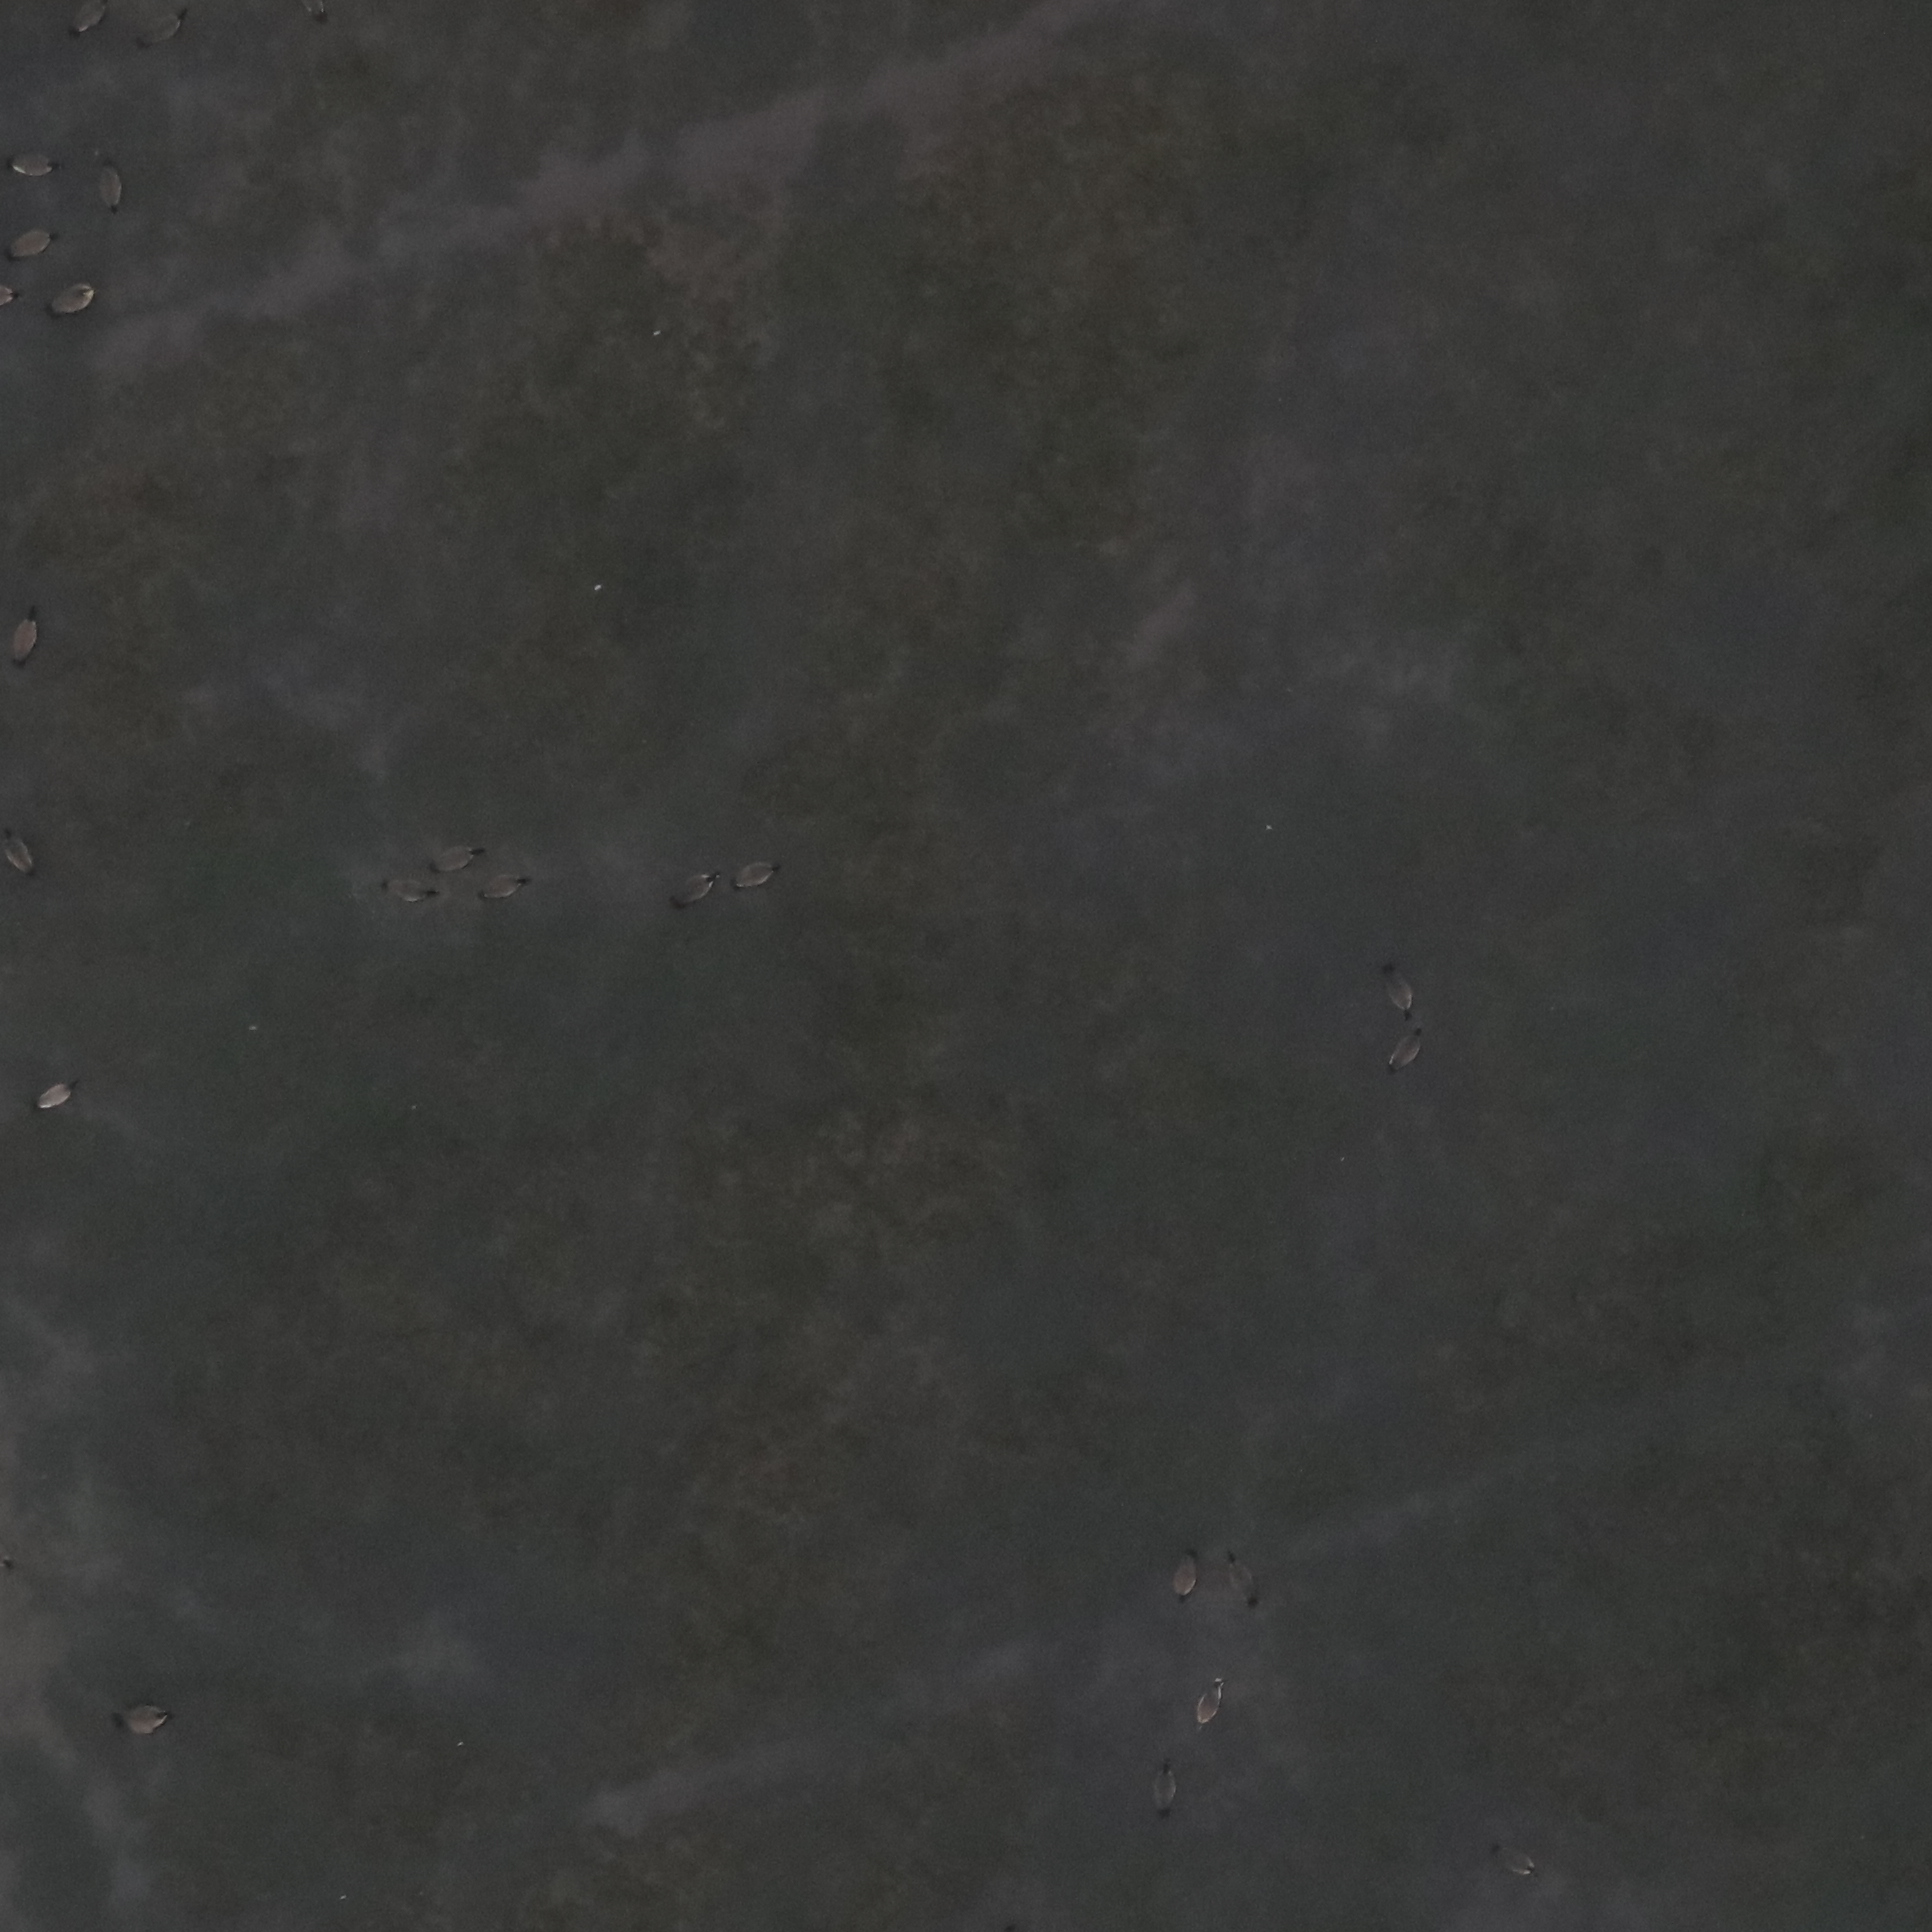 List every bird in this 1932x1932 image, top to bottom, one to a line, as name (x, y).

Canada goose (95, 8)
Canada goose (172, 23)
Canada goose (41, 161)
Canada goose (117, 188)
Canada goose (28, 240)
Canada goose (72, 301)
Canada goose (11, 641)
Canada goose (18, 856)
Canada goose (460, 862)
Canada goose (770, 865)
Canada goose (683, 876)
Canada goose (499, 891)
Canada goose (408, 896)
Canada goose (1401, 988)
Canada goose (1404, 1050)
Canada goose (56, 1095)
Canada goose (1185, 1569)
Canada goose (1248, 1584)
Canada goose (1214, 1699)
Canada goose (140, 1720)
Canada goose (1172, 1792)
Canada goose (1521, 1857)